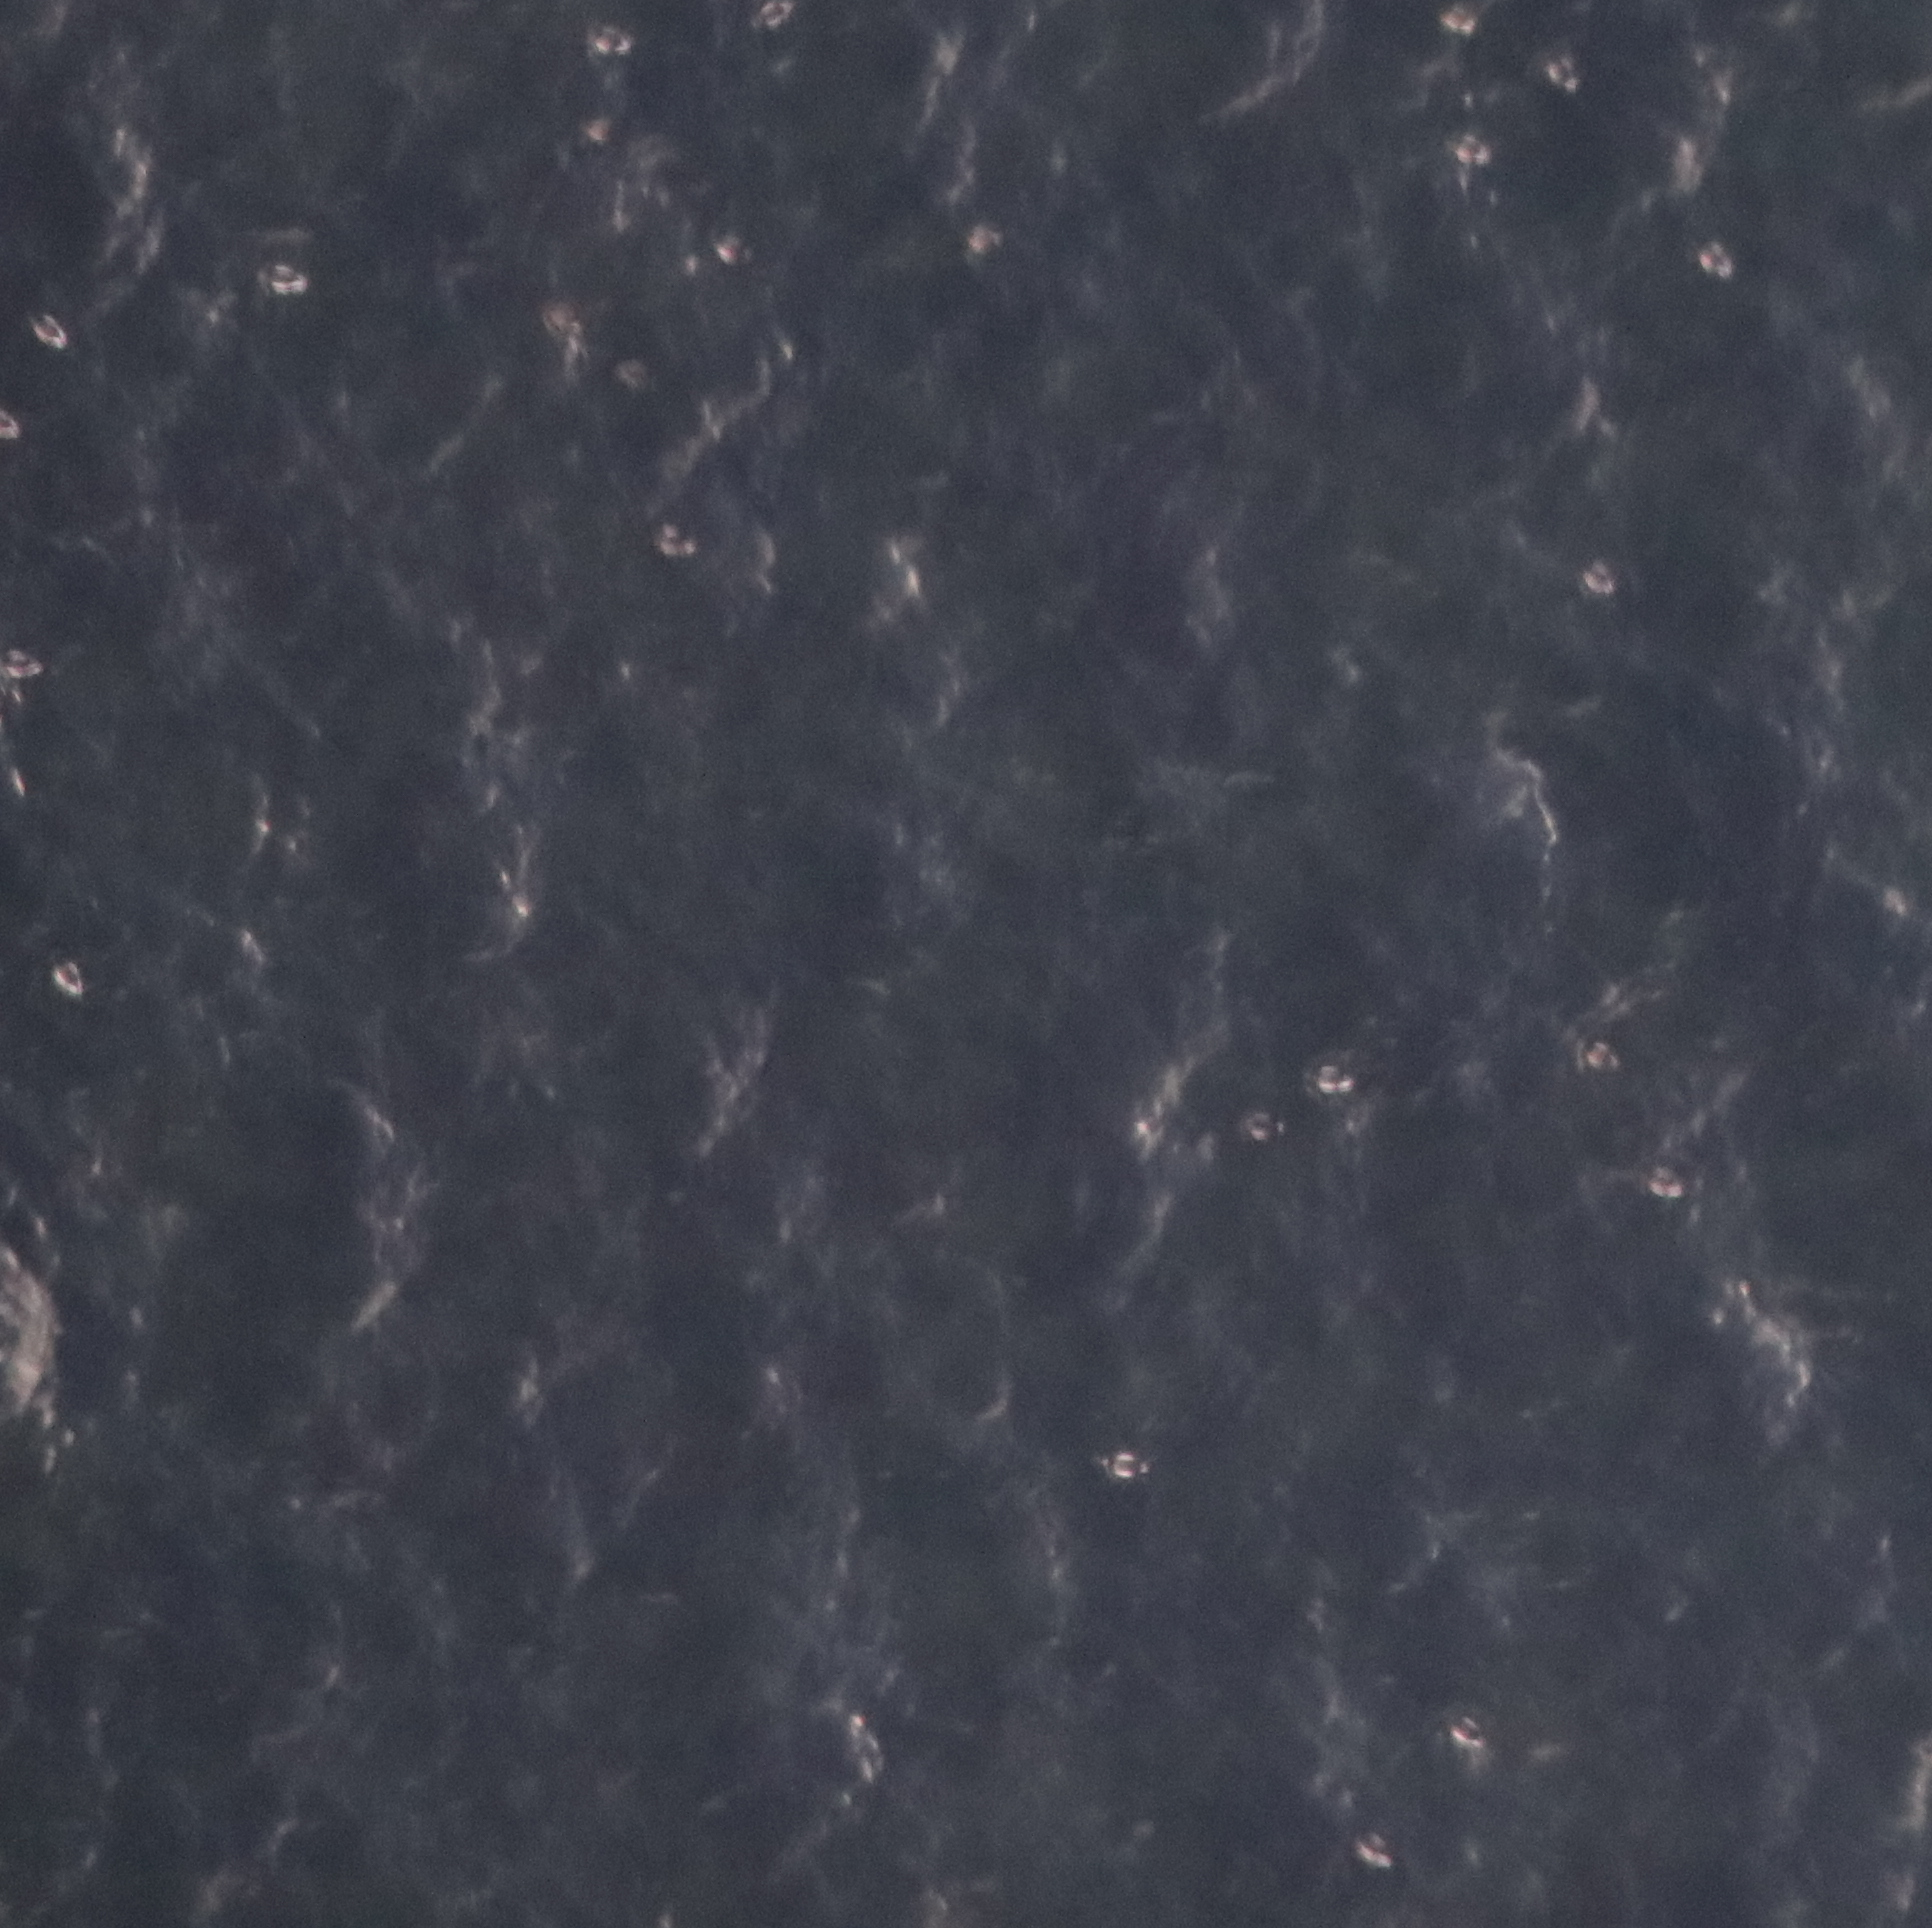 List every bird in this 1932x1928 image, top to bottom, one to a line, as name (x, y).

brant (768, 12)
brant (1462, 20)
brant (607, 38)
brant (1568, 77)
brant (597, 124)
brant (1474, 150)
brant (973, 234)
brant (731, 250)
brant (1715, 258)
brant (289, 280)
brant (562, 321)
brant (45, 327)
brant (672, 545)
brant (1597, 578)
brant (16, 661)
brant (69, 976)
brant (1599, 1056)
brant (1334, 1078)
brant (1261, 1123)
brant (1664, 1174)
brant (1122, 1463)
brant (1466, 1730)
brant (1375, 1849)